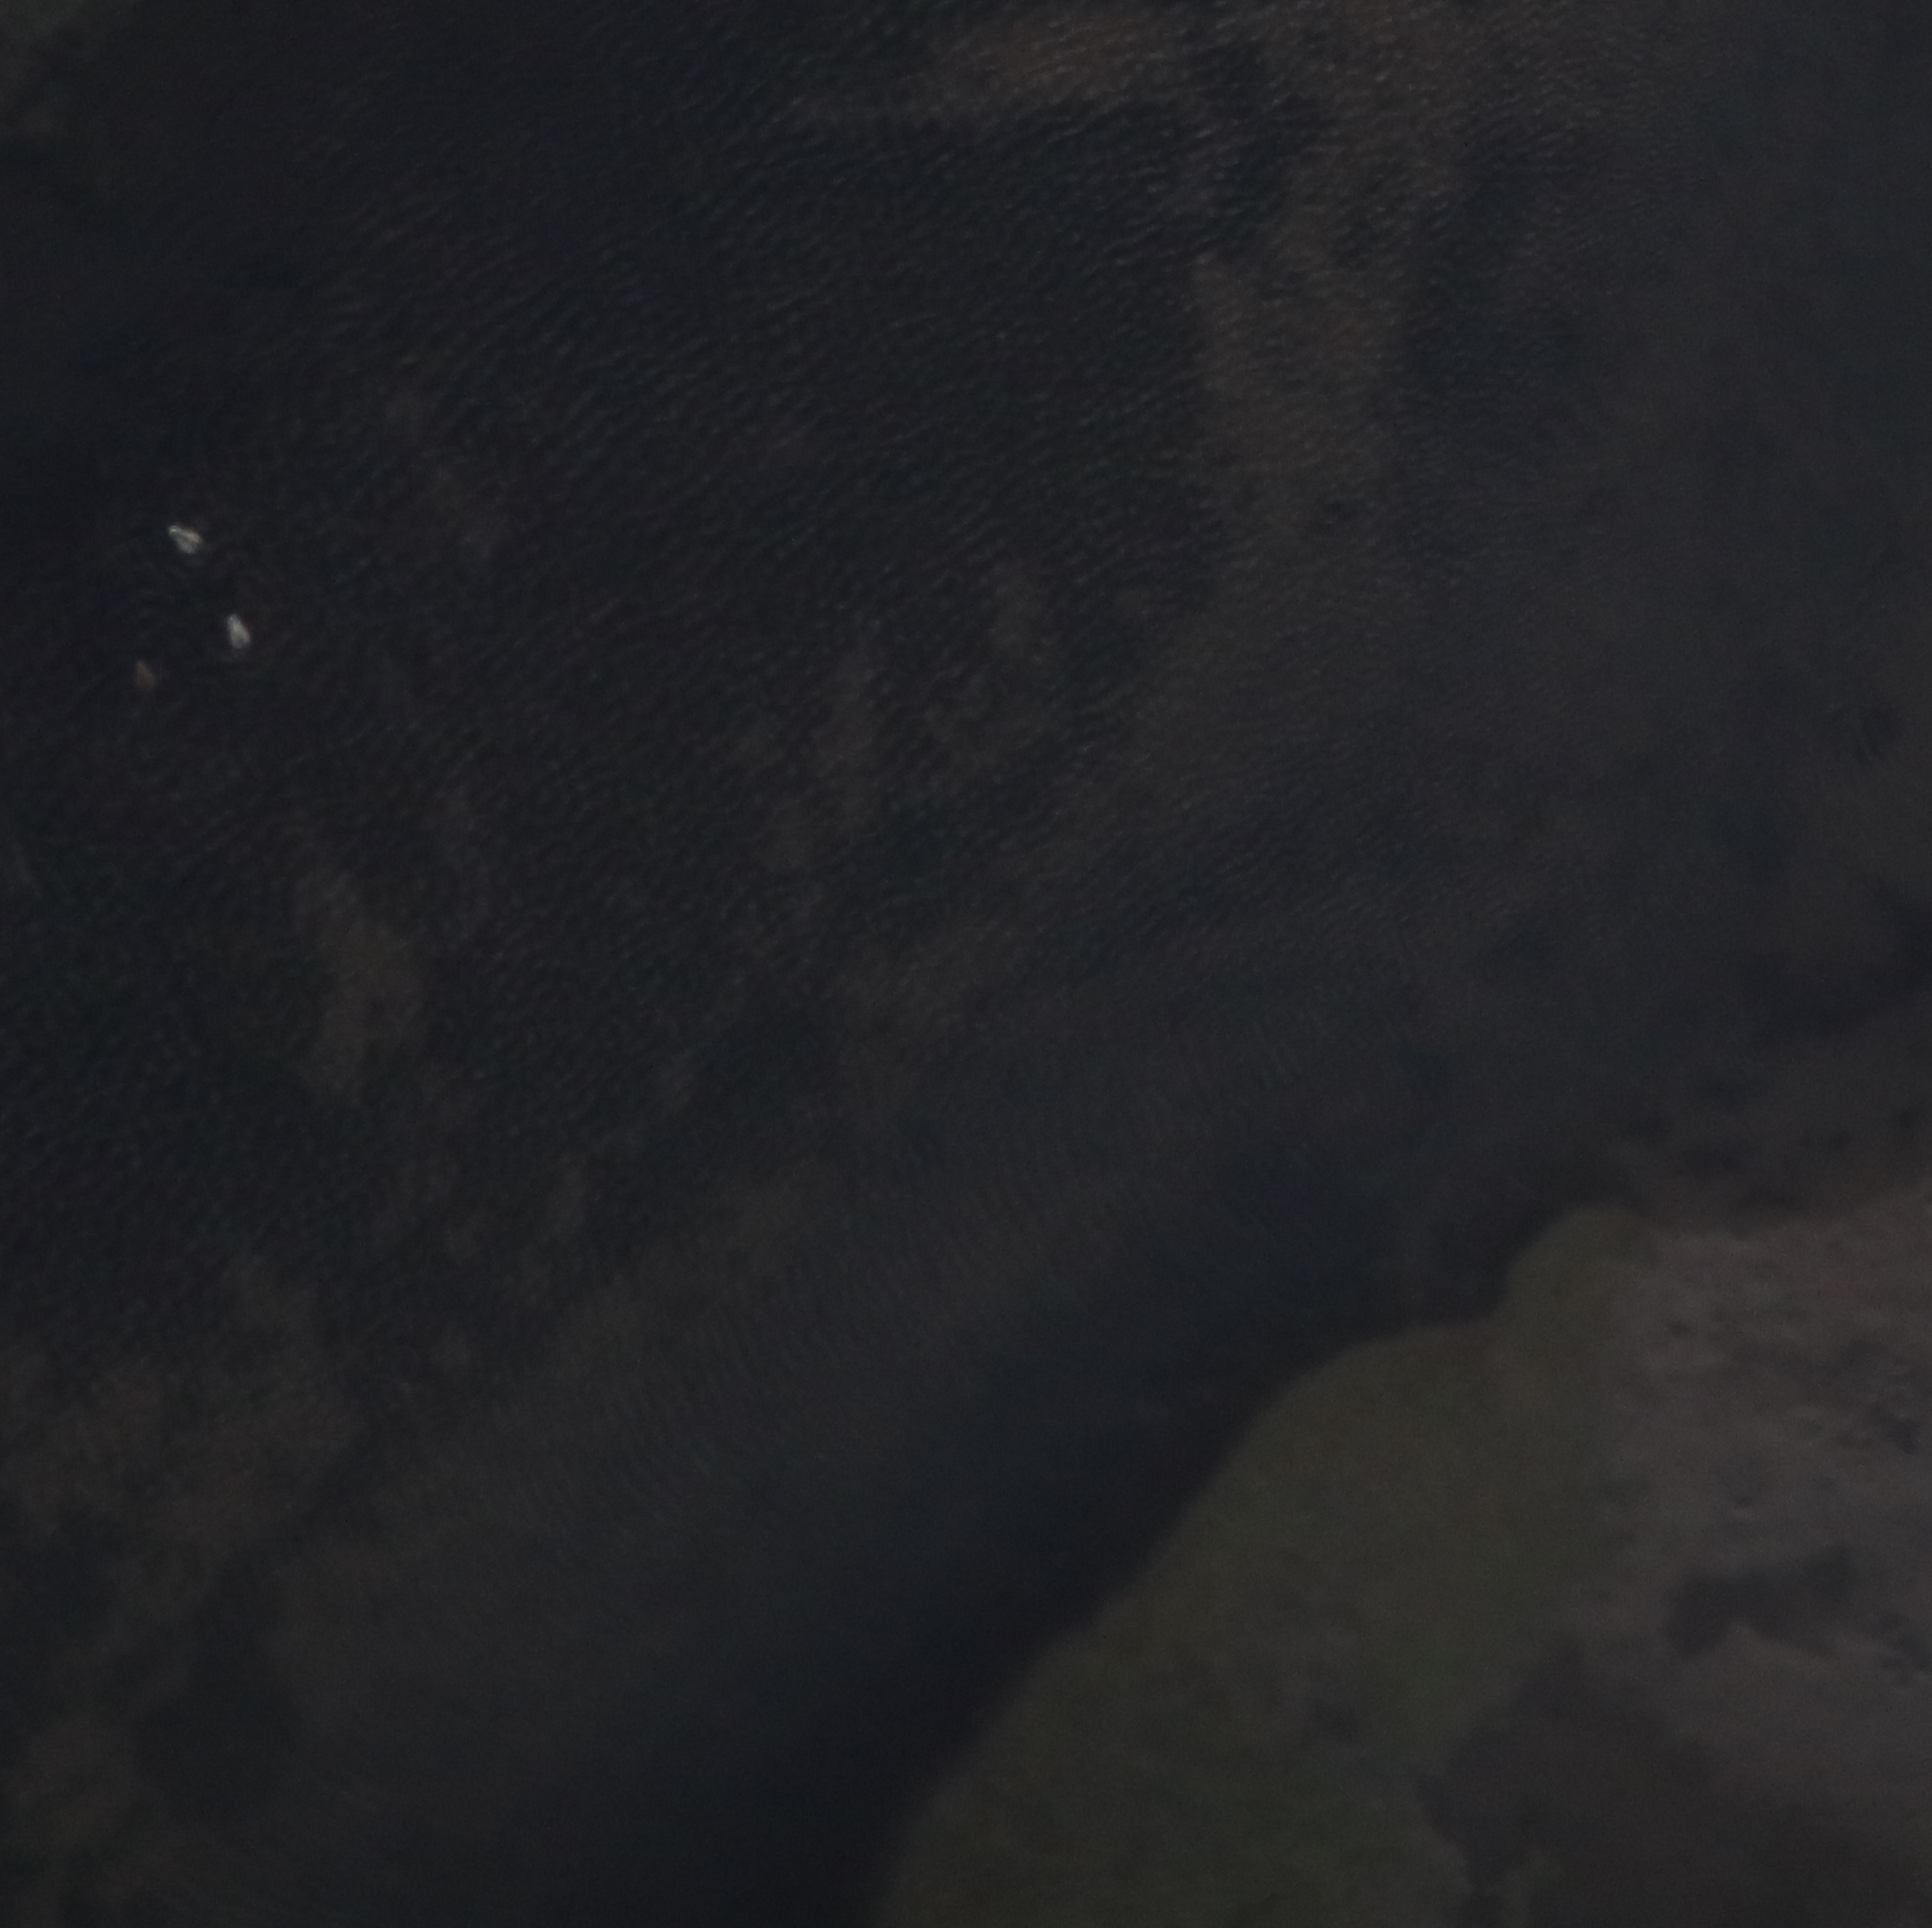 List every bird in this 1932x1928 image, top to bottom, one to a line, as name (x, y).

brant (191, 537)
brant (242, 631)
brant (146, 678)